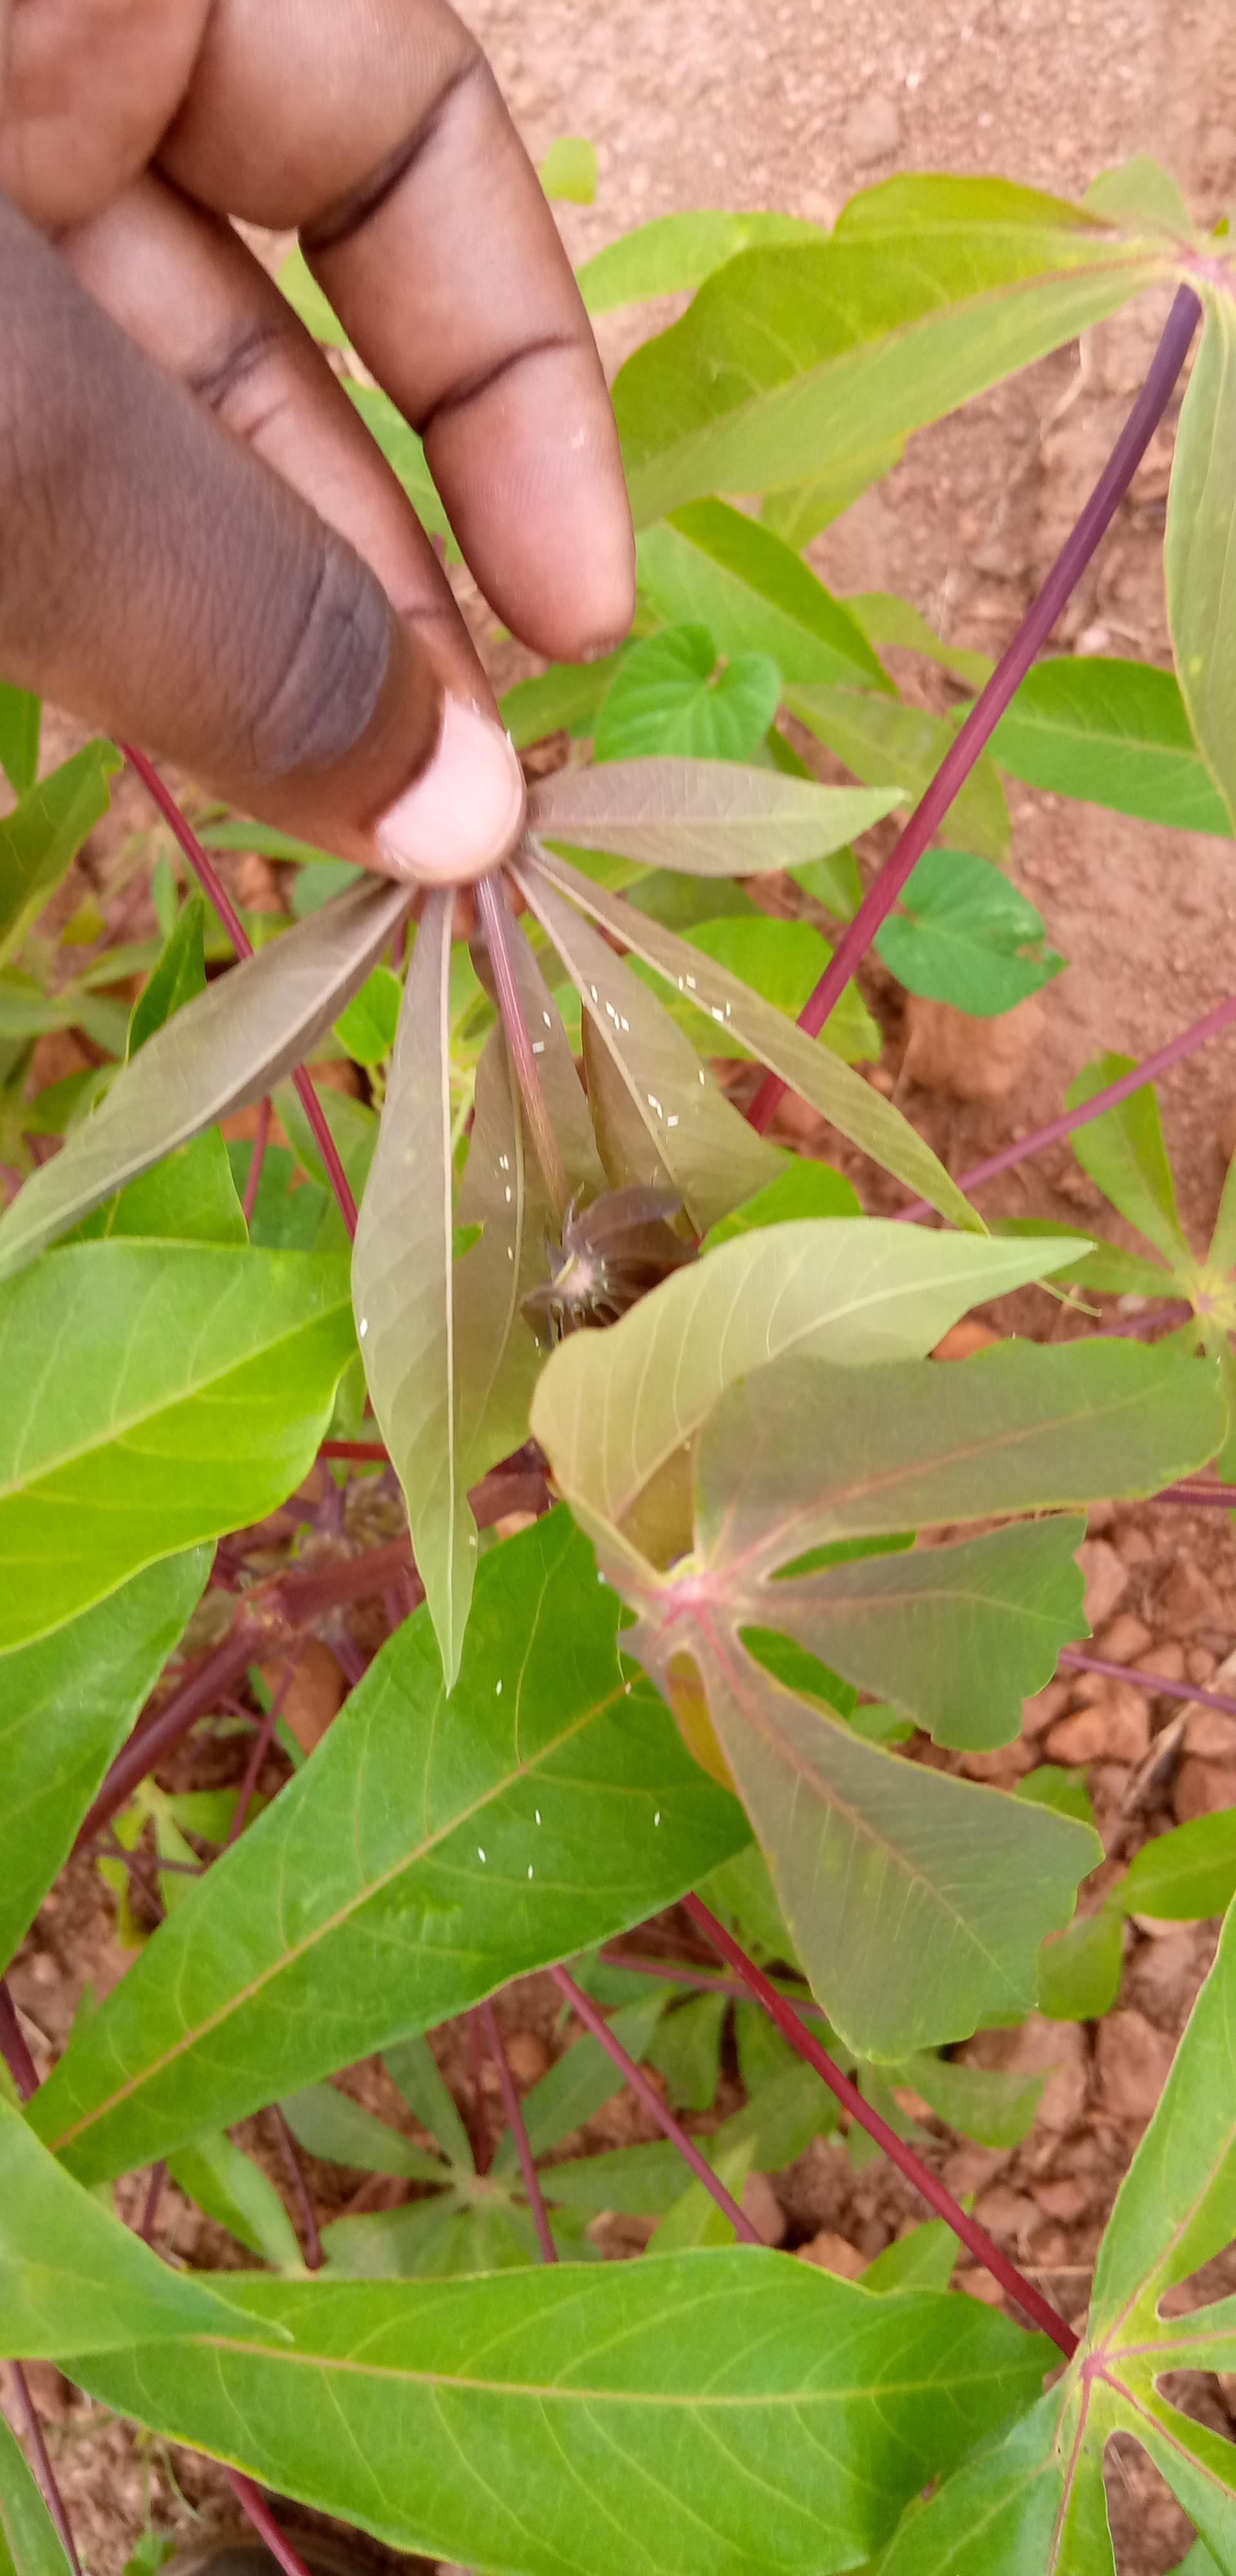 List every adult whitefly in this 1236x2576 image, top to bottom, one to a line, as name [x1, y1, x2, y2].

whitefly [685, 970, 698, 990]
whitefly [675, 974, 685, 994]
whitefly [590, 983, 601, 1005]
whitefly [604, 999, 616, 1019]
whitefly [725, 999, 733, 1018]
whitefly [709, 1004, 726, 1023]
whitefly [541, 1008, 556, 1030]
whitefly [613, 1013, 621, 1034]
whitefly [621, 1014, 631, 1035]
whitefly [697, 1066, 707, 1088]
whitefly [645, 1092, 660, 1109]
whitefly [655, 1102, 664, 1120]
whitefly [498, 1153, 505, 1170]
whitefly [502, 1154, 511, 1172]
whitefly [503, 1183, 514, 1204]
whitefly [504, 1244, 517, 1261]
whitefly [356, 1315, 372, 1340]
whitefly [532, 1333, 543, 1350]
whitefly [494, 1678, 504, 1700]
whitefly [533, 1806, 544, 1828]
whitefly [651, 1808, 664, 1828]
whitefly [476, 1845, 488, 1865]
whitefly [526, 1864, 536, 1882]